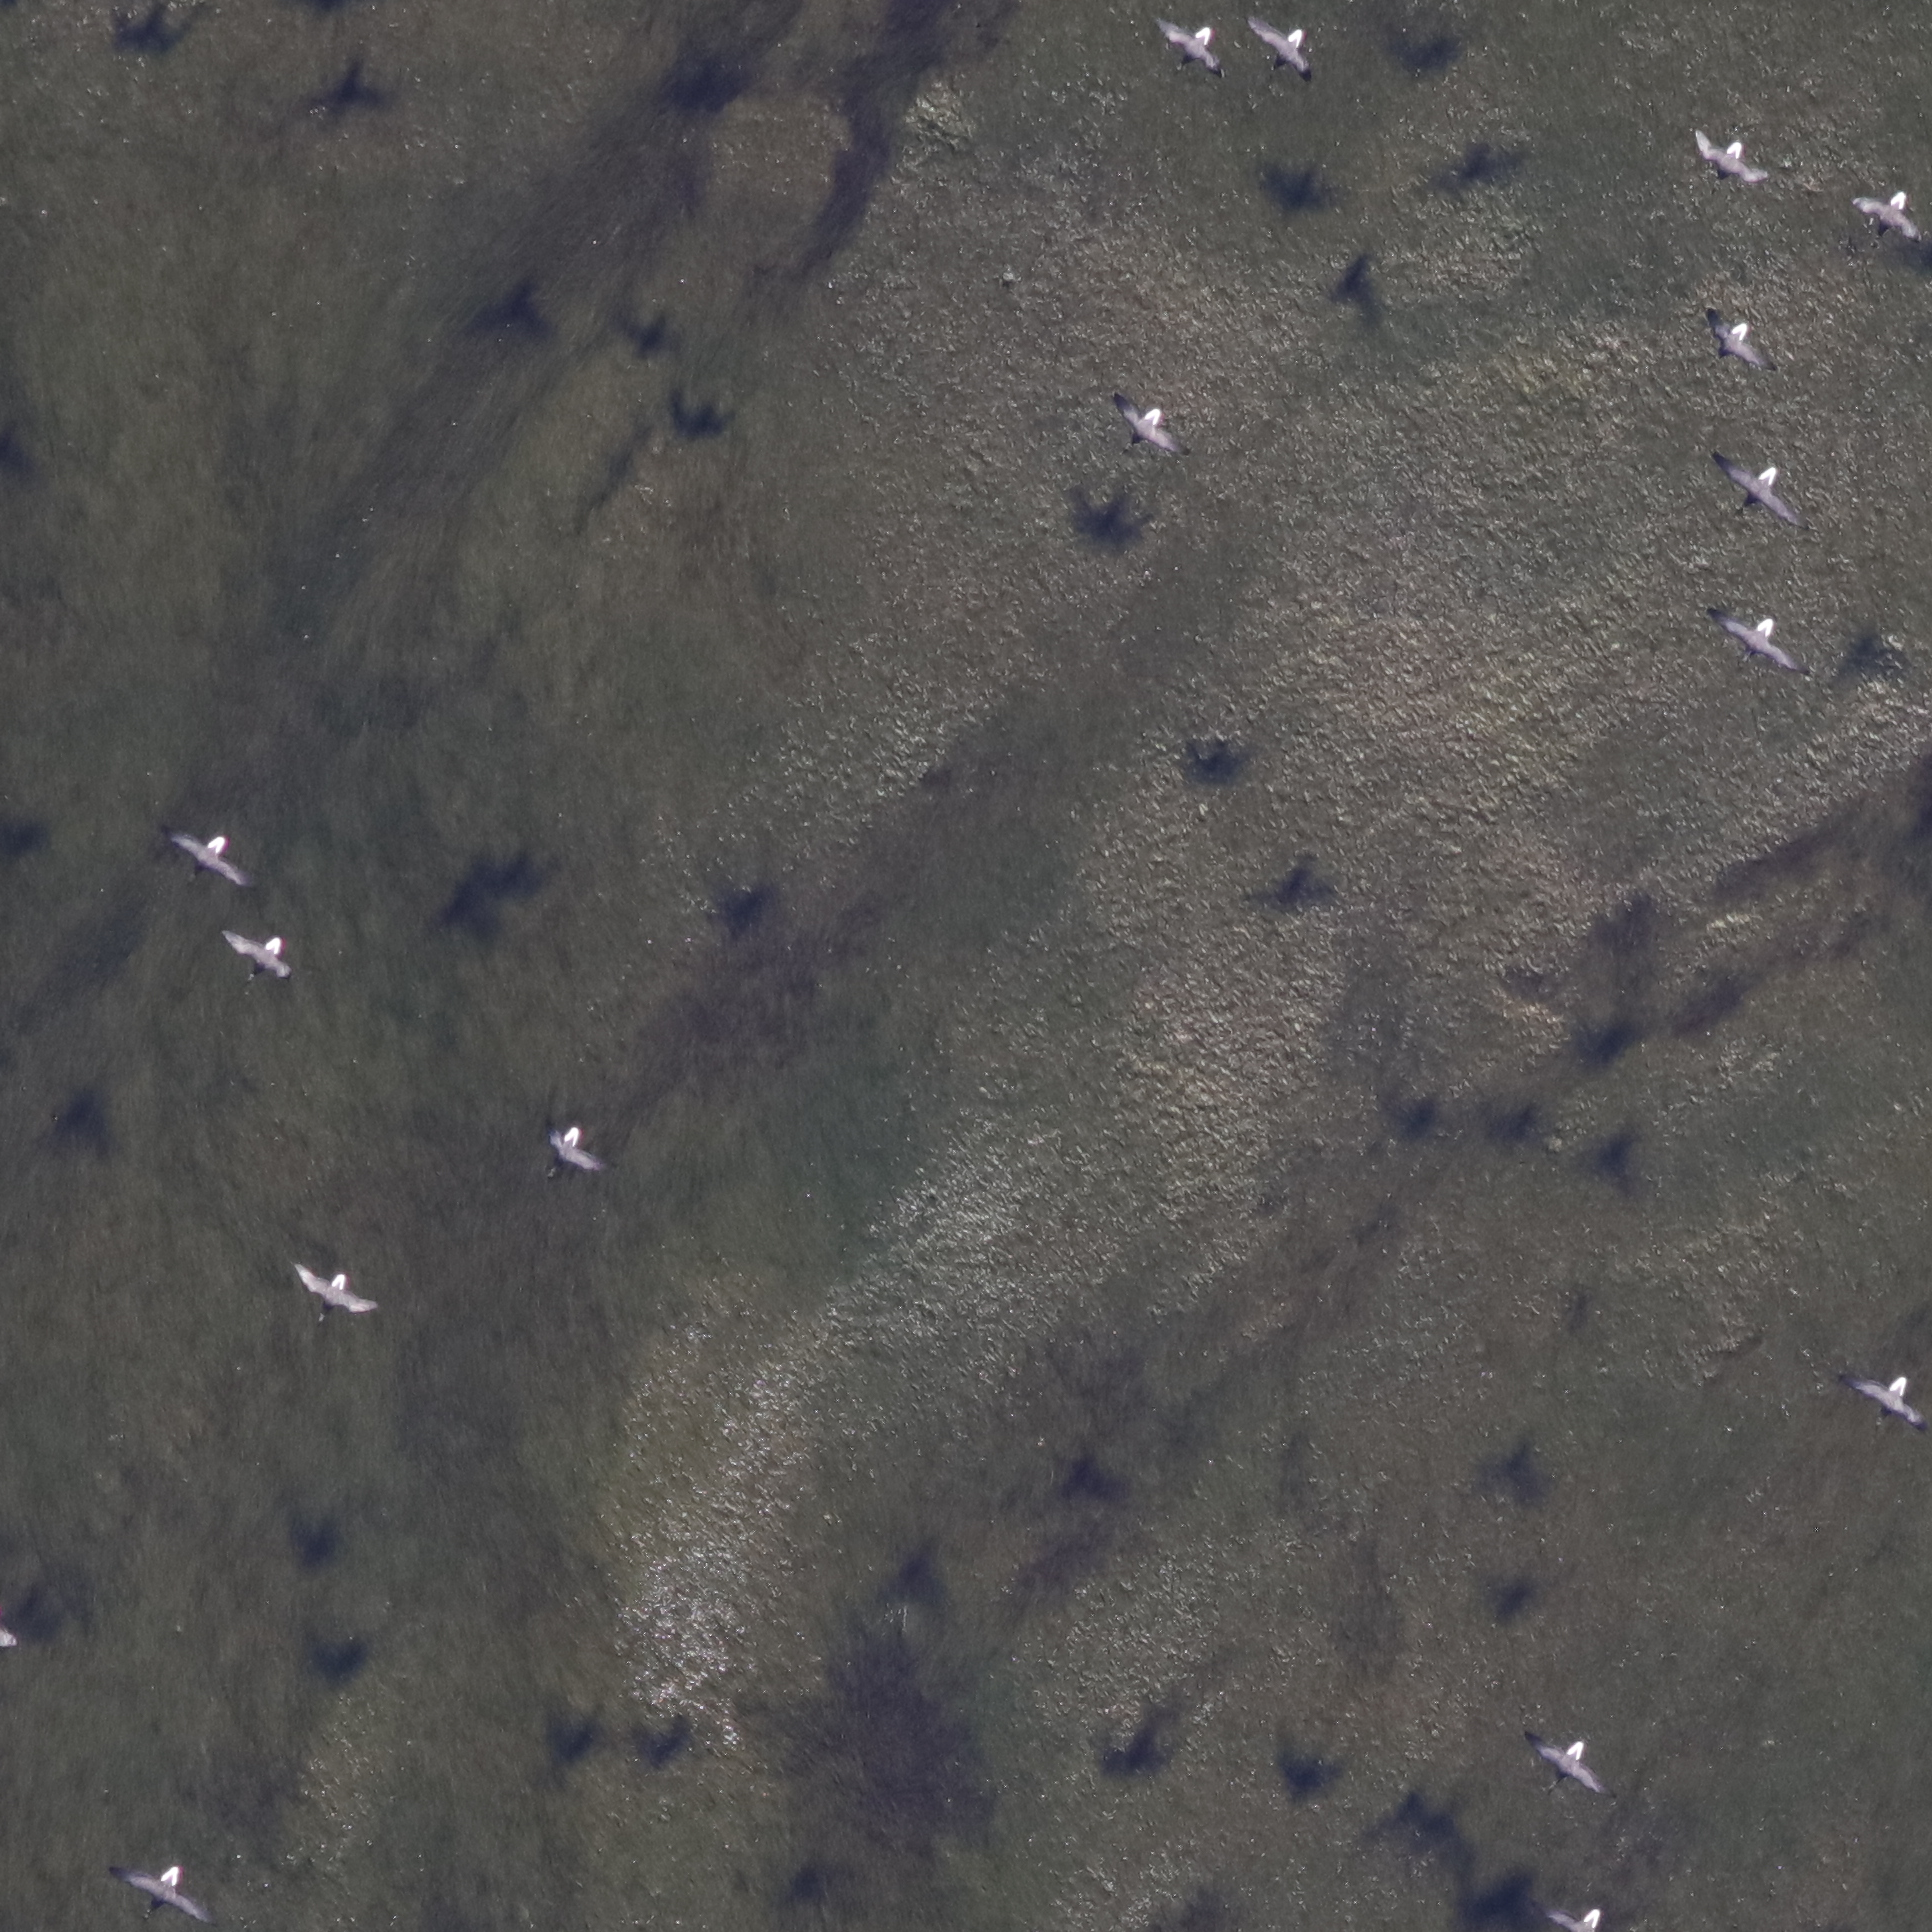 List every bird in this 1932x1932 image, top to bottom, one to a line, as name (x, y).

brant (1289, 44)
brant (1190, 49)
brant (1725, 161)
brant (1892, 221)
brant (1742, 351)
brant (1140, 424)
brant (1754, 488)
brant (1757, 645)
brant (212, 858)
brant (265, 959)
brant (576, 1152)
brant (324, 1303)
brant (1889, 1399)
brant (1566, 1751)
brant (166, 1892)